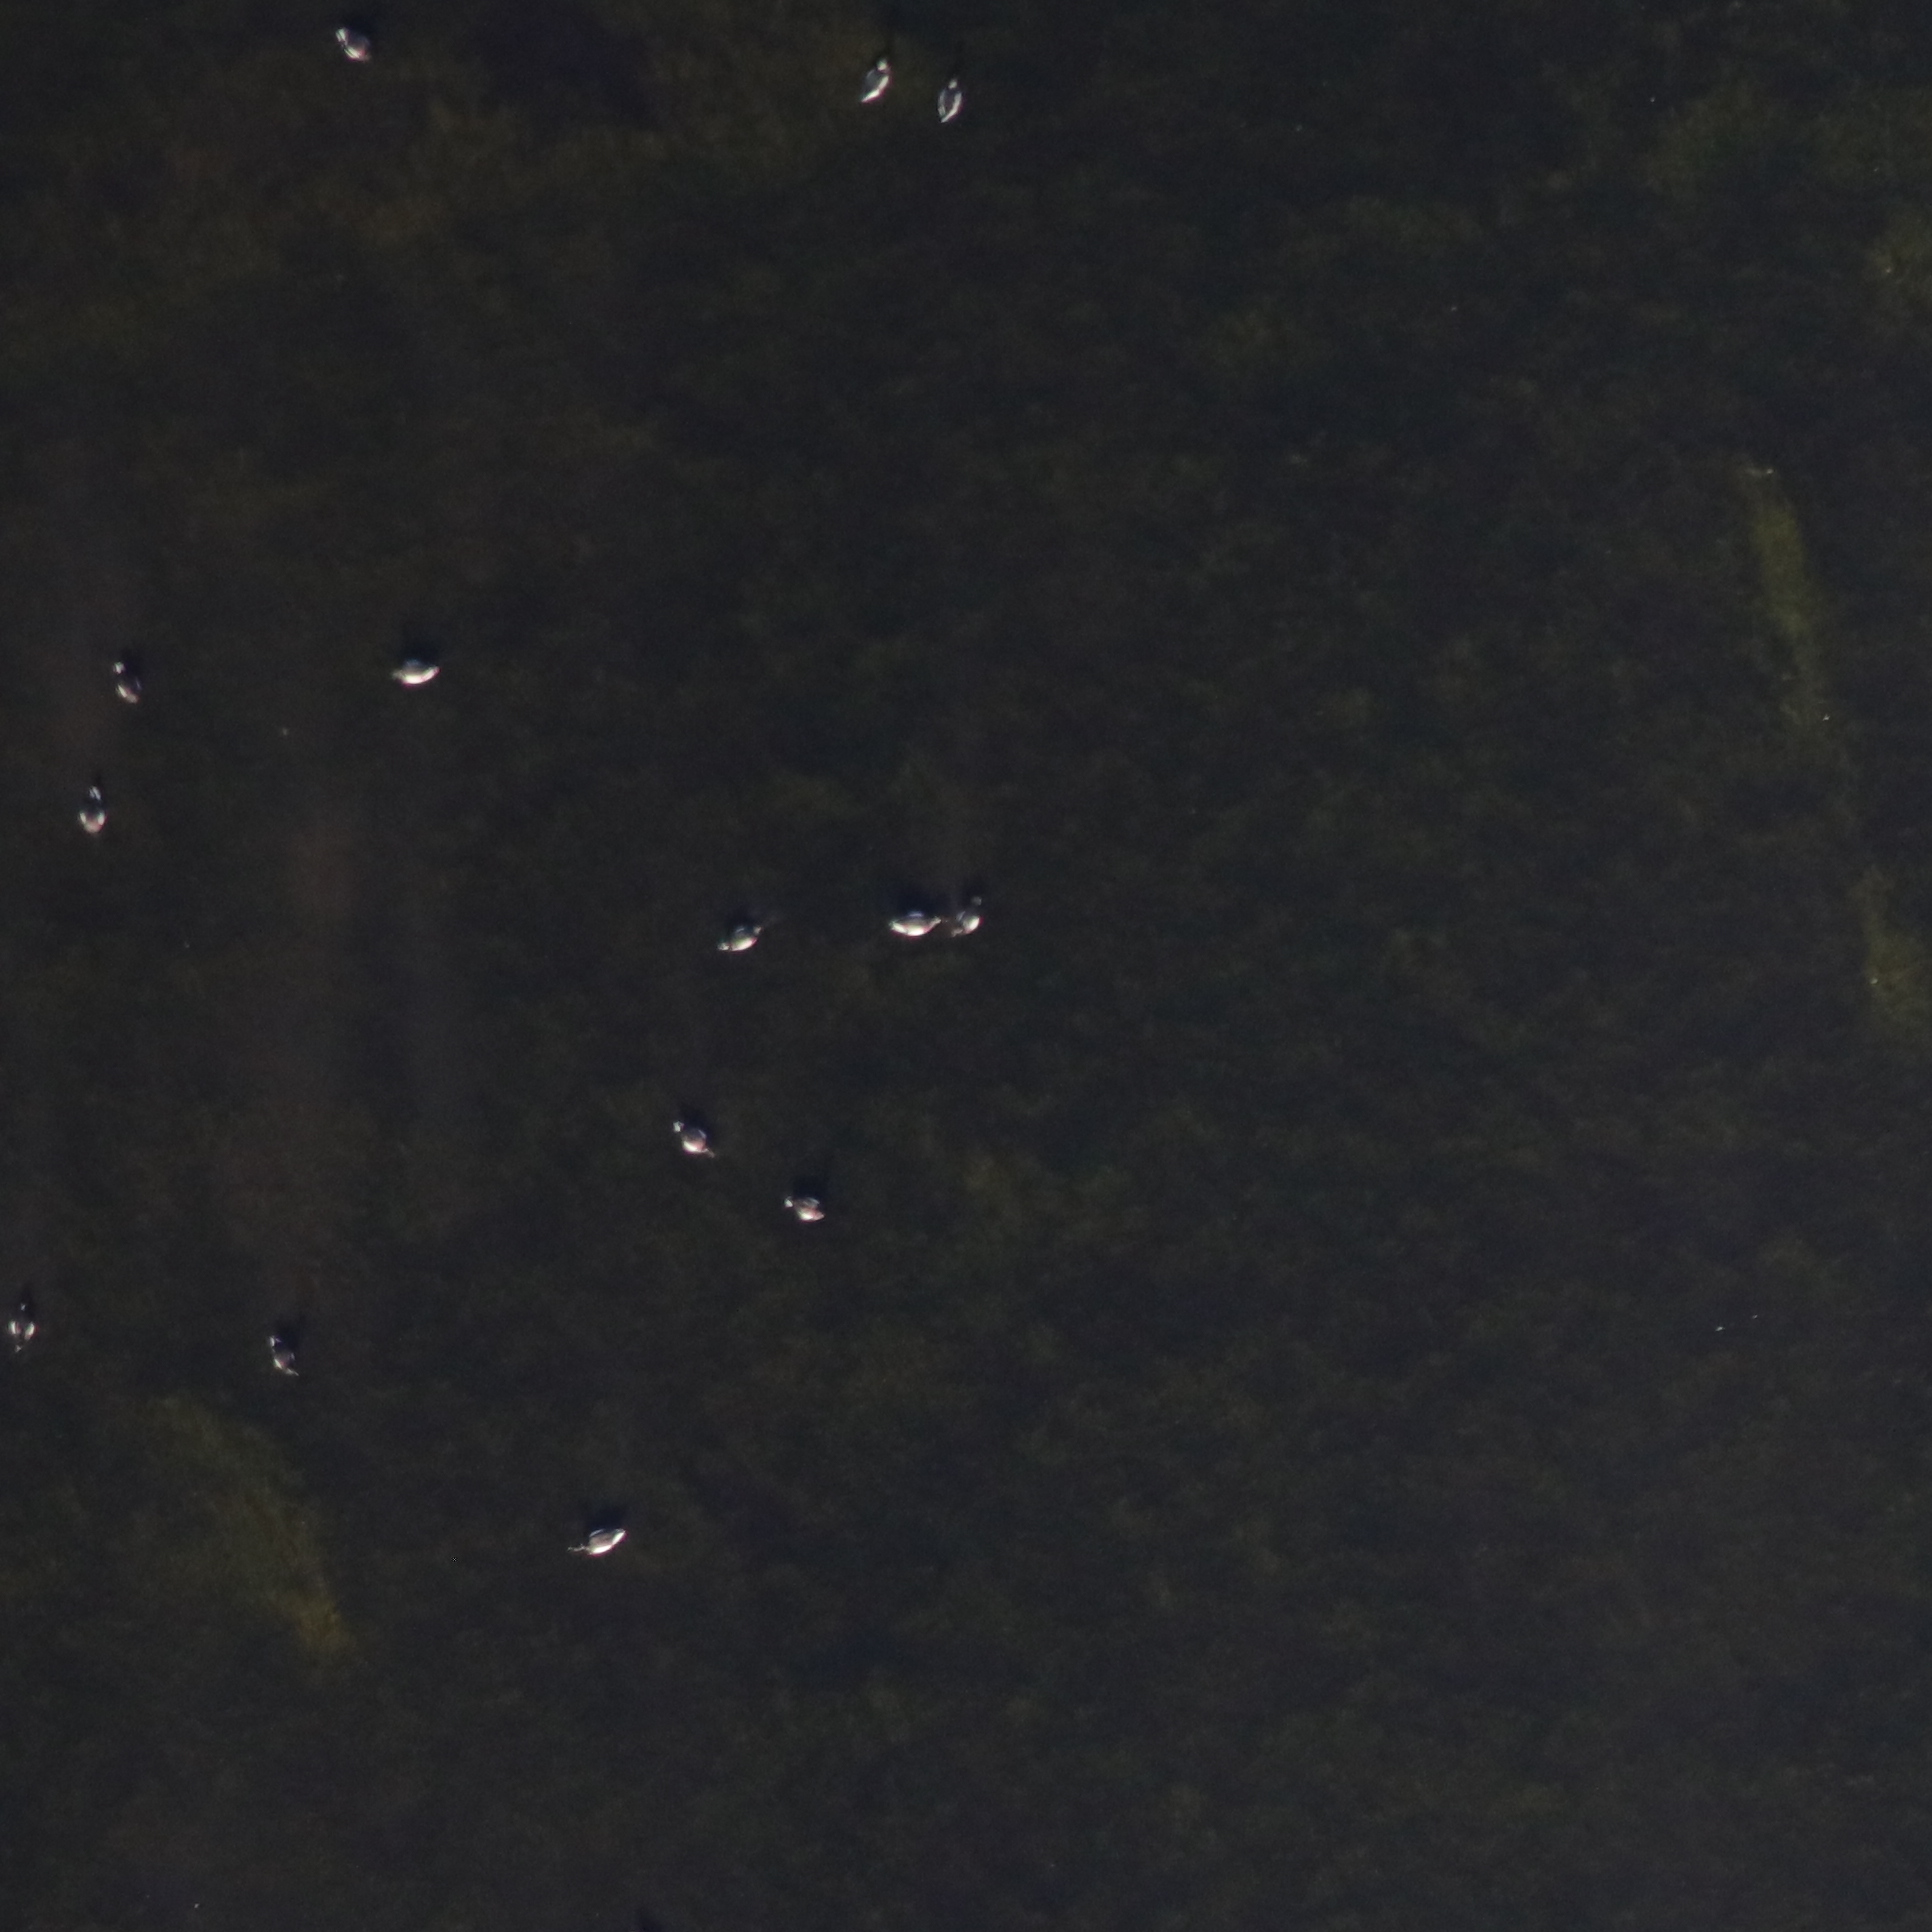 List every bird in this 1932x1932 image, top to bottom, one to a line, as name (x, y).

brant (353, 44)
brant (879, 84)
brant (950, 101)
brant (418, 672)
brant (128, 684)
brant (93, 812)
brant (967, 919)
brant (916, 925)
brant (743, 936)
brant (693, 1138)
brant (807, 1208)
brant (23, 1323)
brant (284, 1355)
brant (602, 1541)